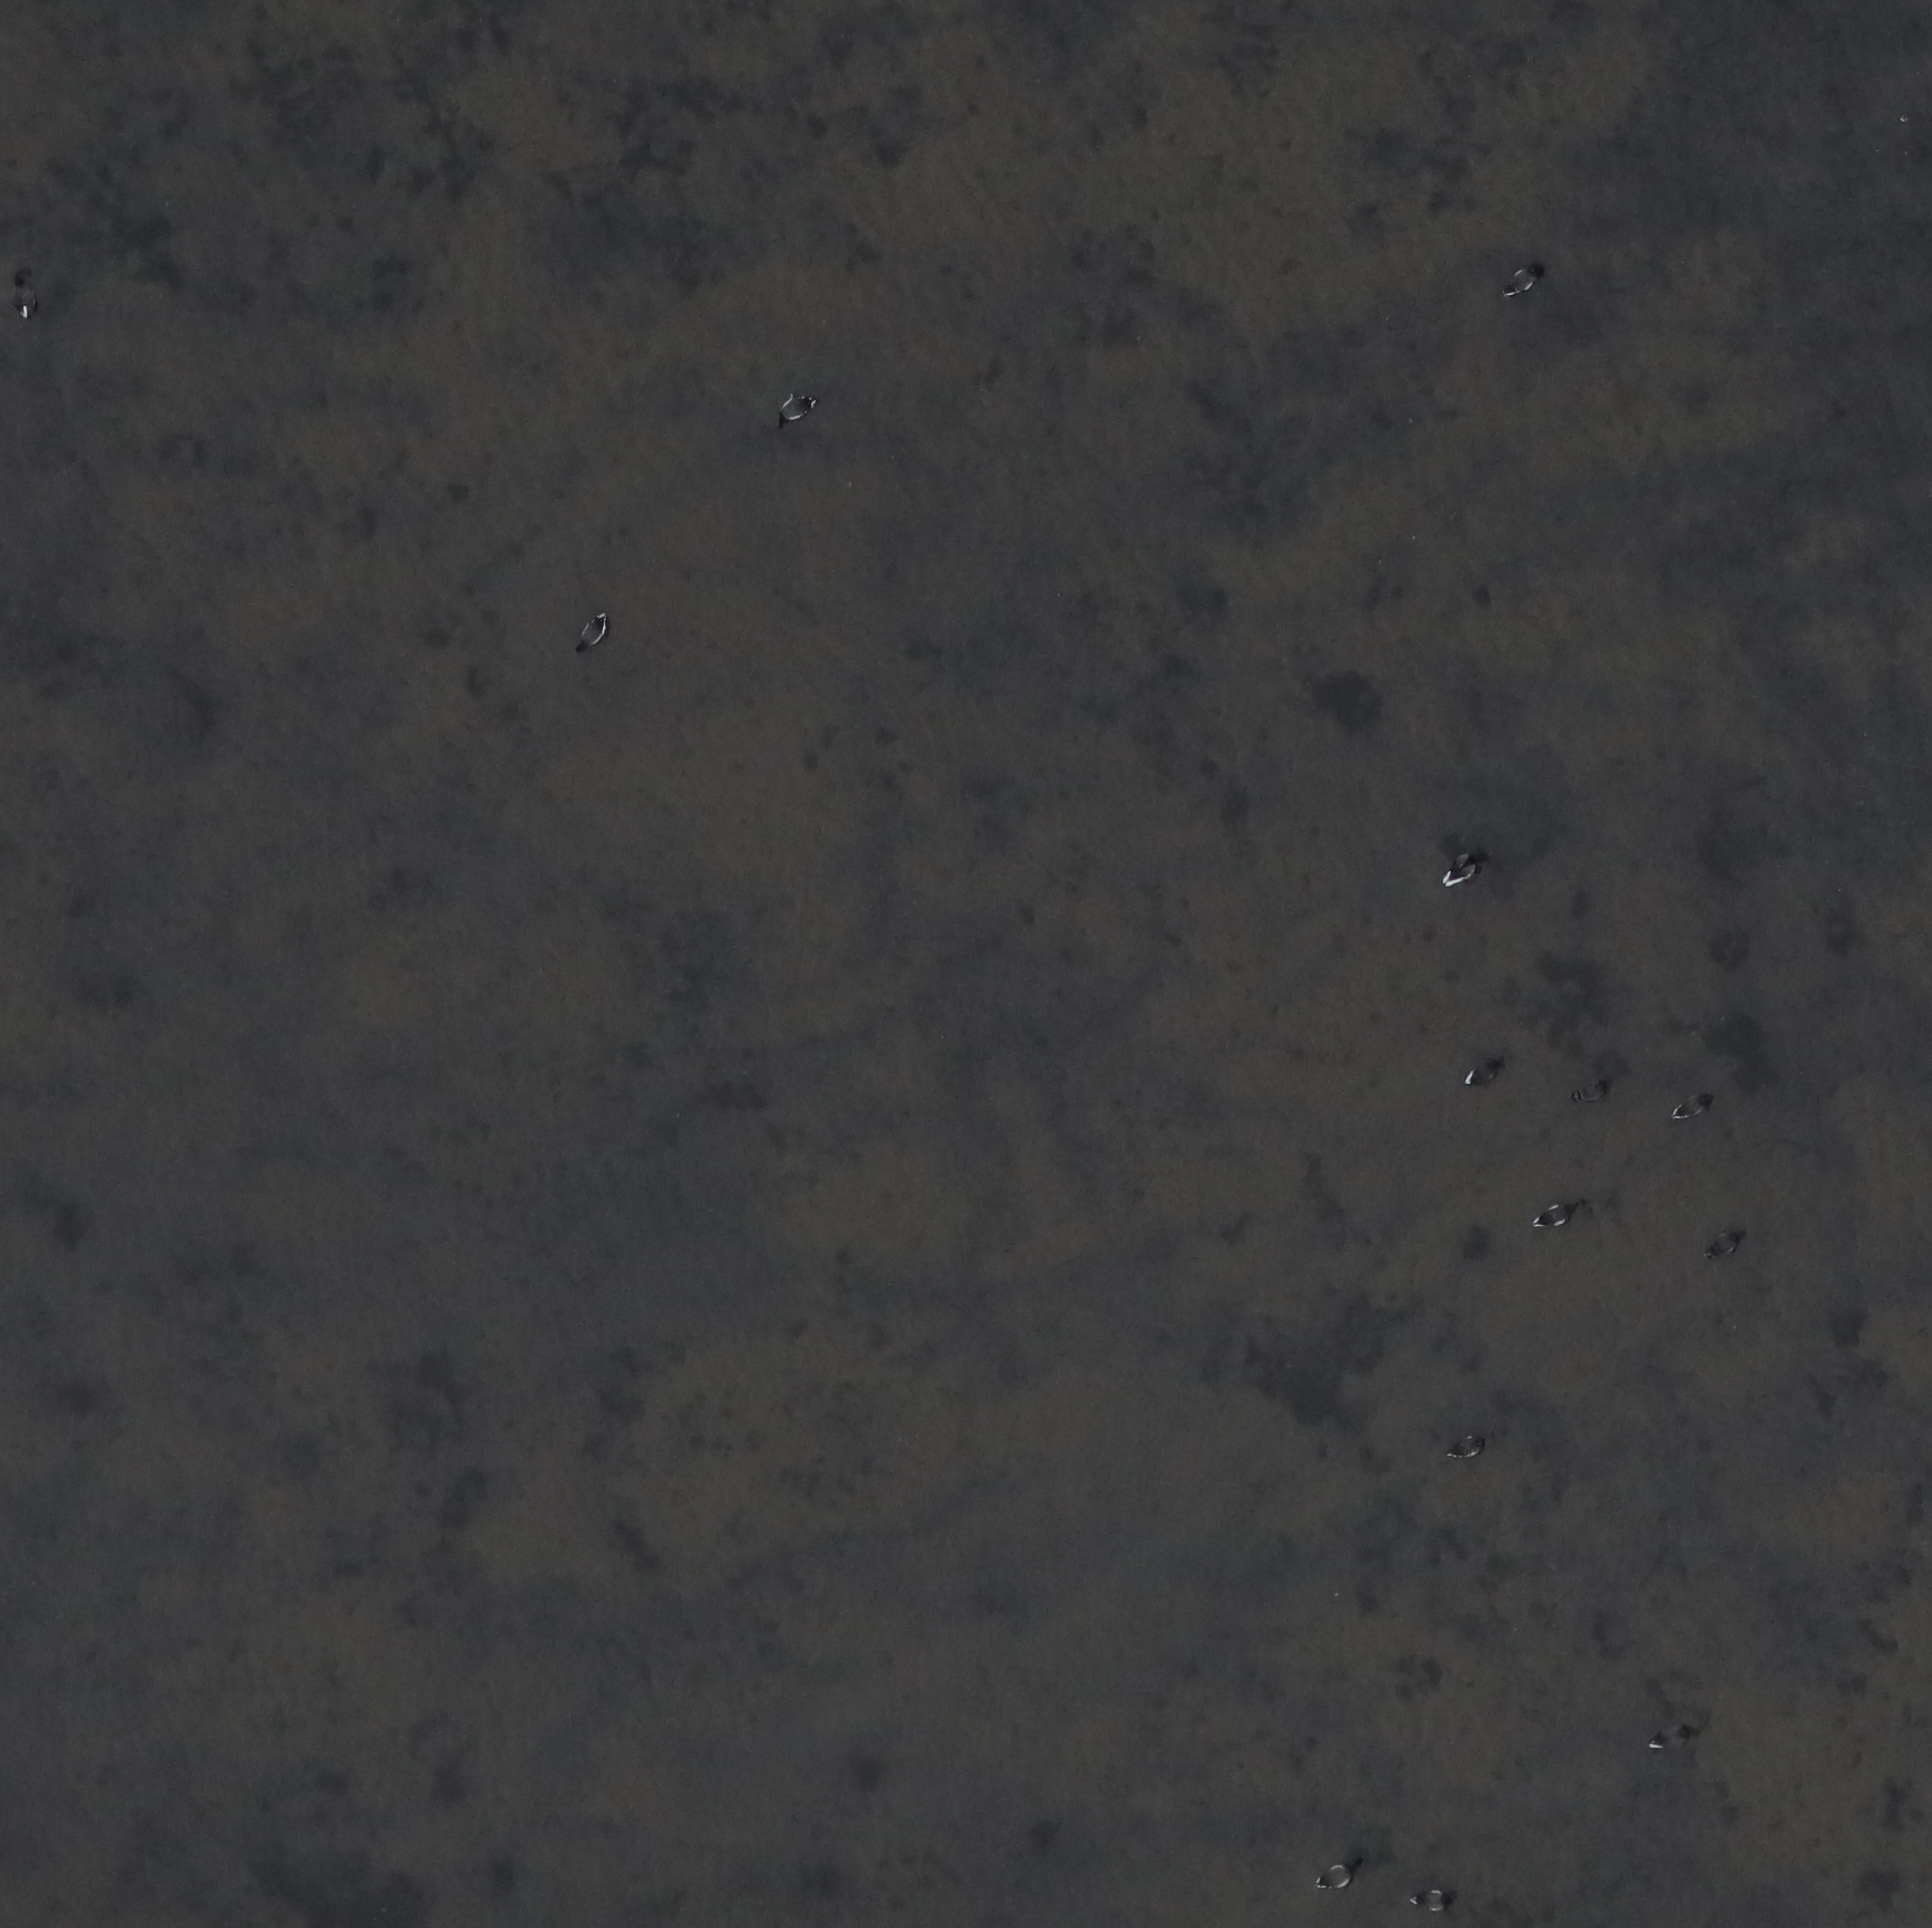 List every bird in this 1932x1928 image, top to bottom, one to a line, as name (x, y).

brant (1524, 283)
brant (20, 296)
brant (798, 409)
brant (593, 634)
brant (1464, 868)
brant (1481, 1077)
brant (1588, 1088)
brant (1694, 1104)
brant (1558, 1217)
brant (1728, 1251)
brant (1472, 1436)
brant (1678, 1731)
brant (1340, 1877)
brant (1425, 1909)